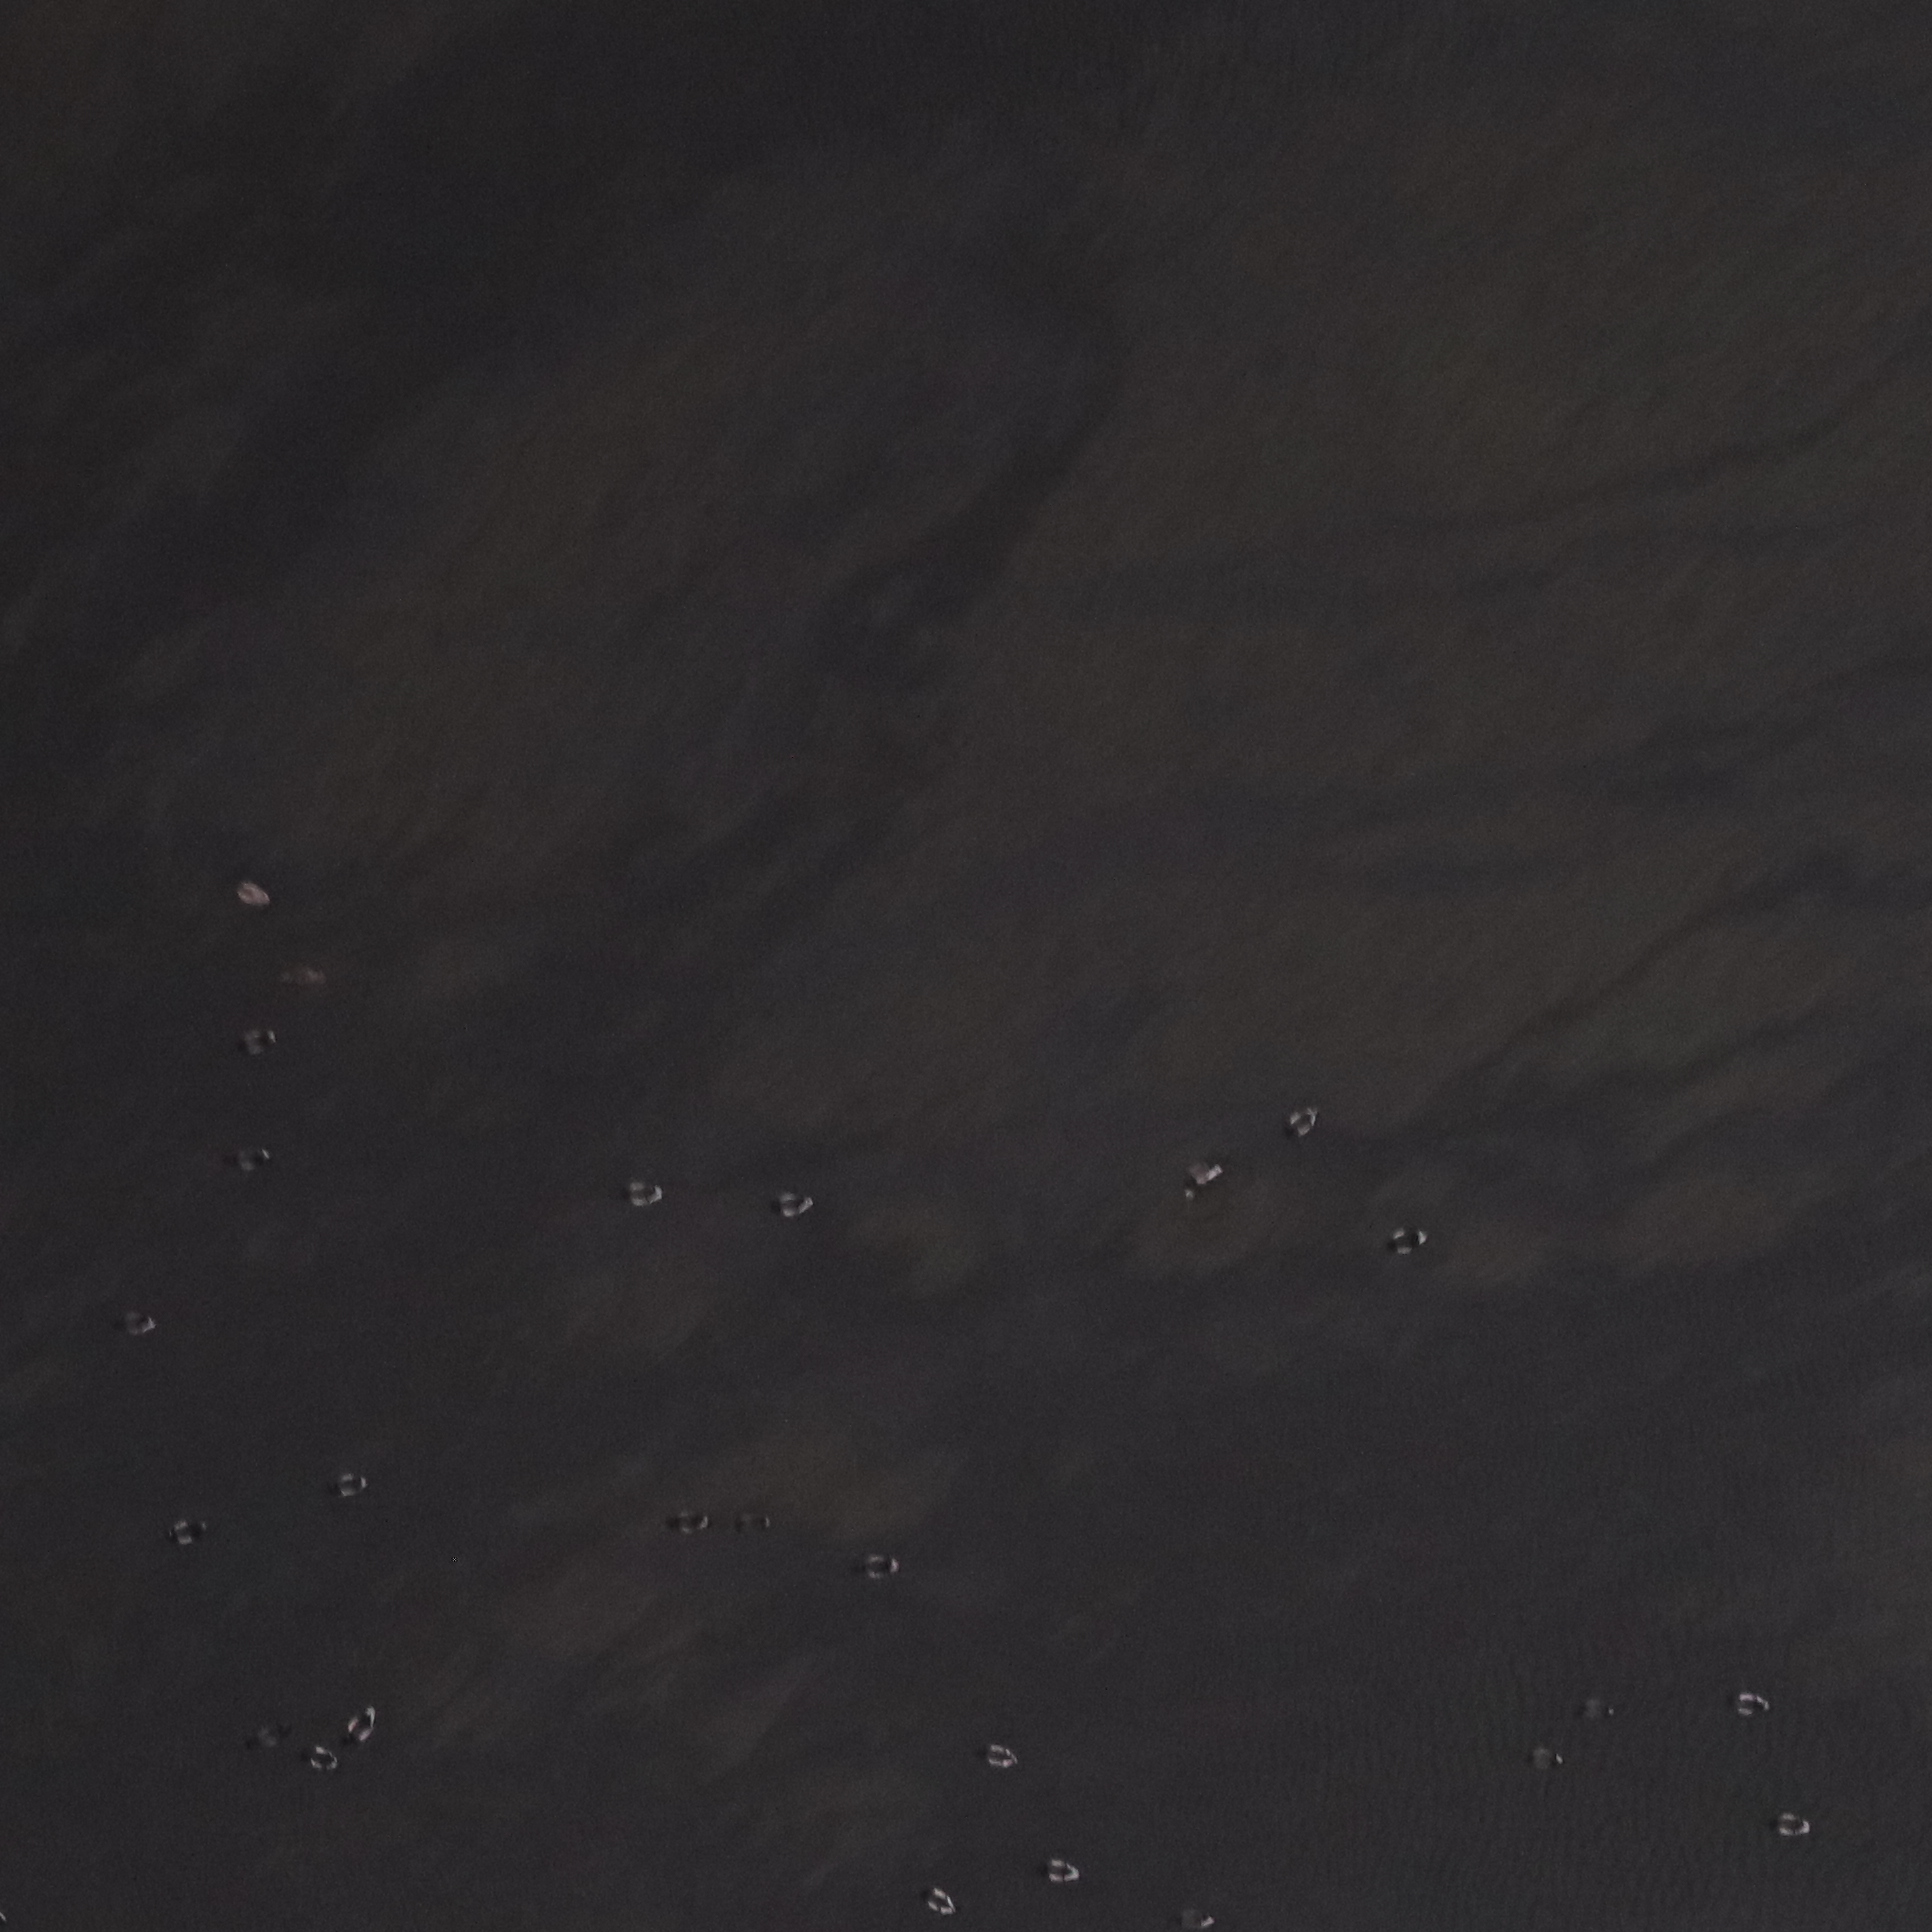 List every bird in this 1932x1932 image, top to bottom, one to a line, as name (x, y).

other bird (254, 897)
other bird (296, 974)
brant (251, 1043)
brant (1299, 1123)
brant (254, 1156)
brant (1203, 1175)
brant (645, 1193)
brant (793, 1203)
brant (1405, 1239)
brant (137, 1323)
brant (351, 1485)
brant (753, 1521)
brant (685, 1522)
brant (187, 1534)
brant (881, 1566)
brant (1750, 1702)
brant (1593, 1713)
brant (360, 1727)
brant (265, 1734)
brant (998, 1757)
brant (1545, 1758)
brant (323, 1761)
brant (1789, 1824)
brant (1058, 1870)
brant (939, 1899)
brant (1196, 1920)